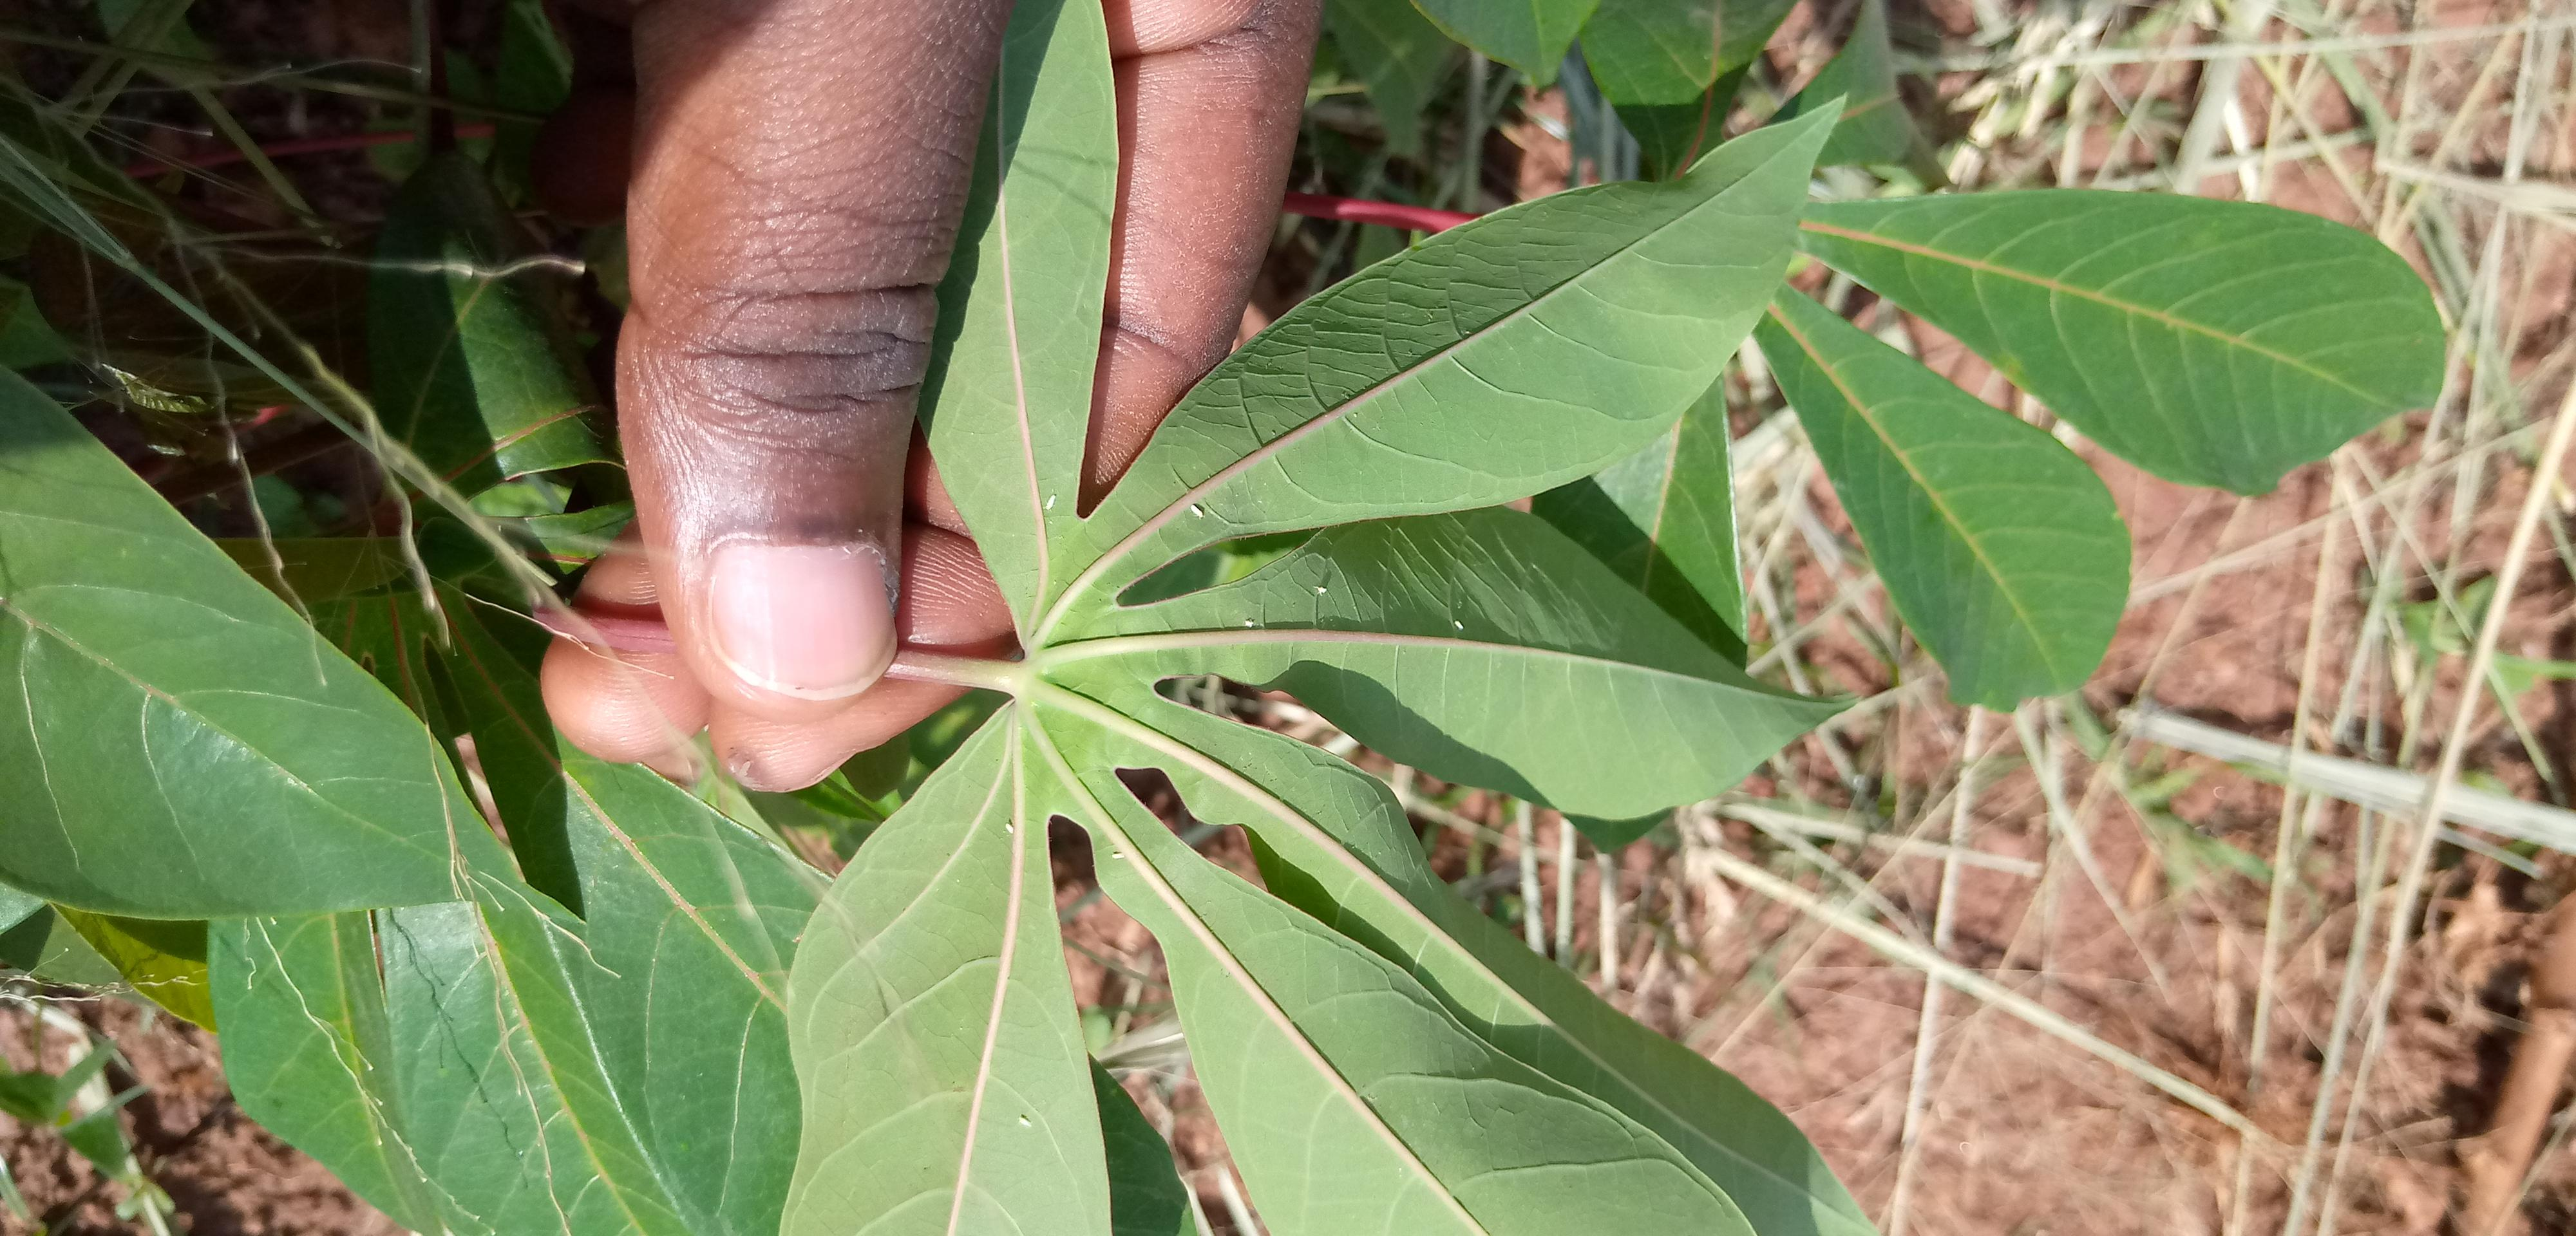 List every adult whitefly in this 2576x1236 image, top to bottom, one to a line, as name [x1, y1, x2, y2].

whitefly [1036, 487, 1069, 518]
whitefly [1189, 498, 1208, 528]
whitefly [1311, 577, 1331, 605]
whitefly [1450, 615, 1466, 641]
whitefly [1236, 615, 1260, 632]
whitefly [1000, 818, 1020, 839]
whitefly [1108, 841, 1126, 863]
whitefly [1010, 1109, 1035, 1136]